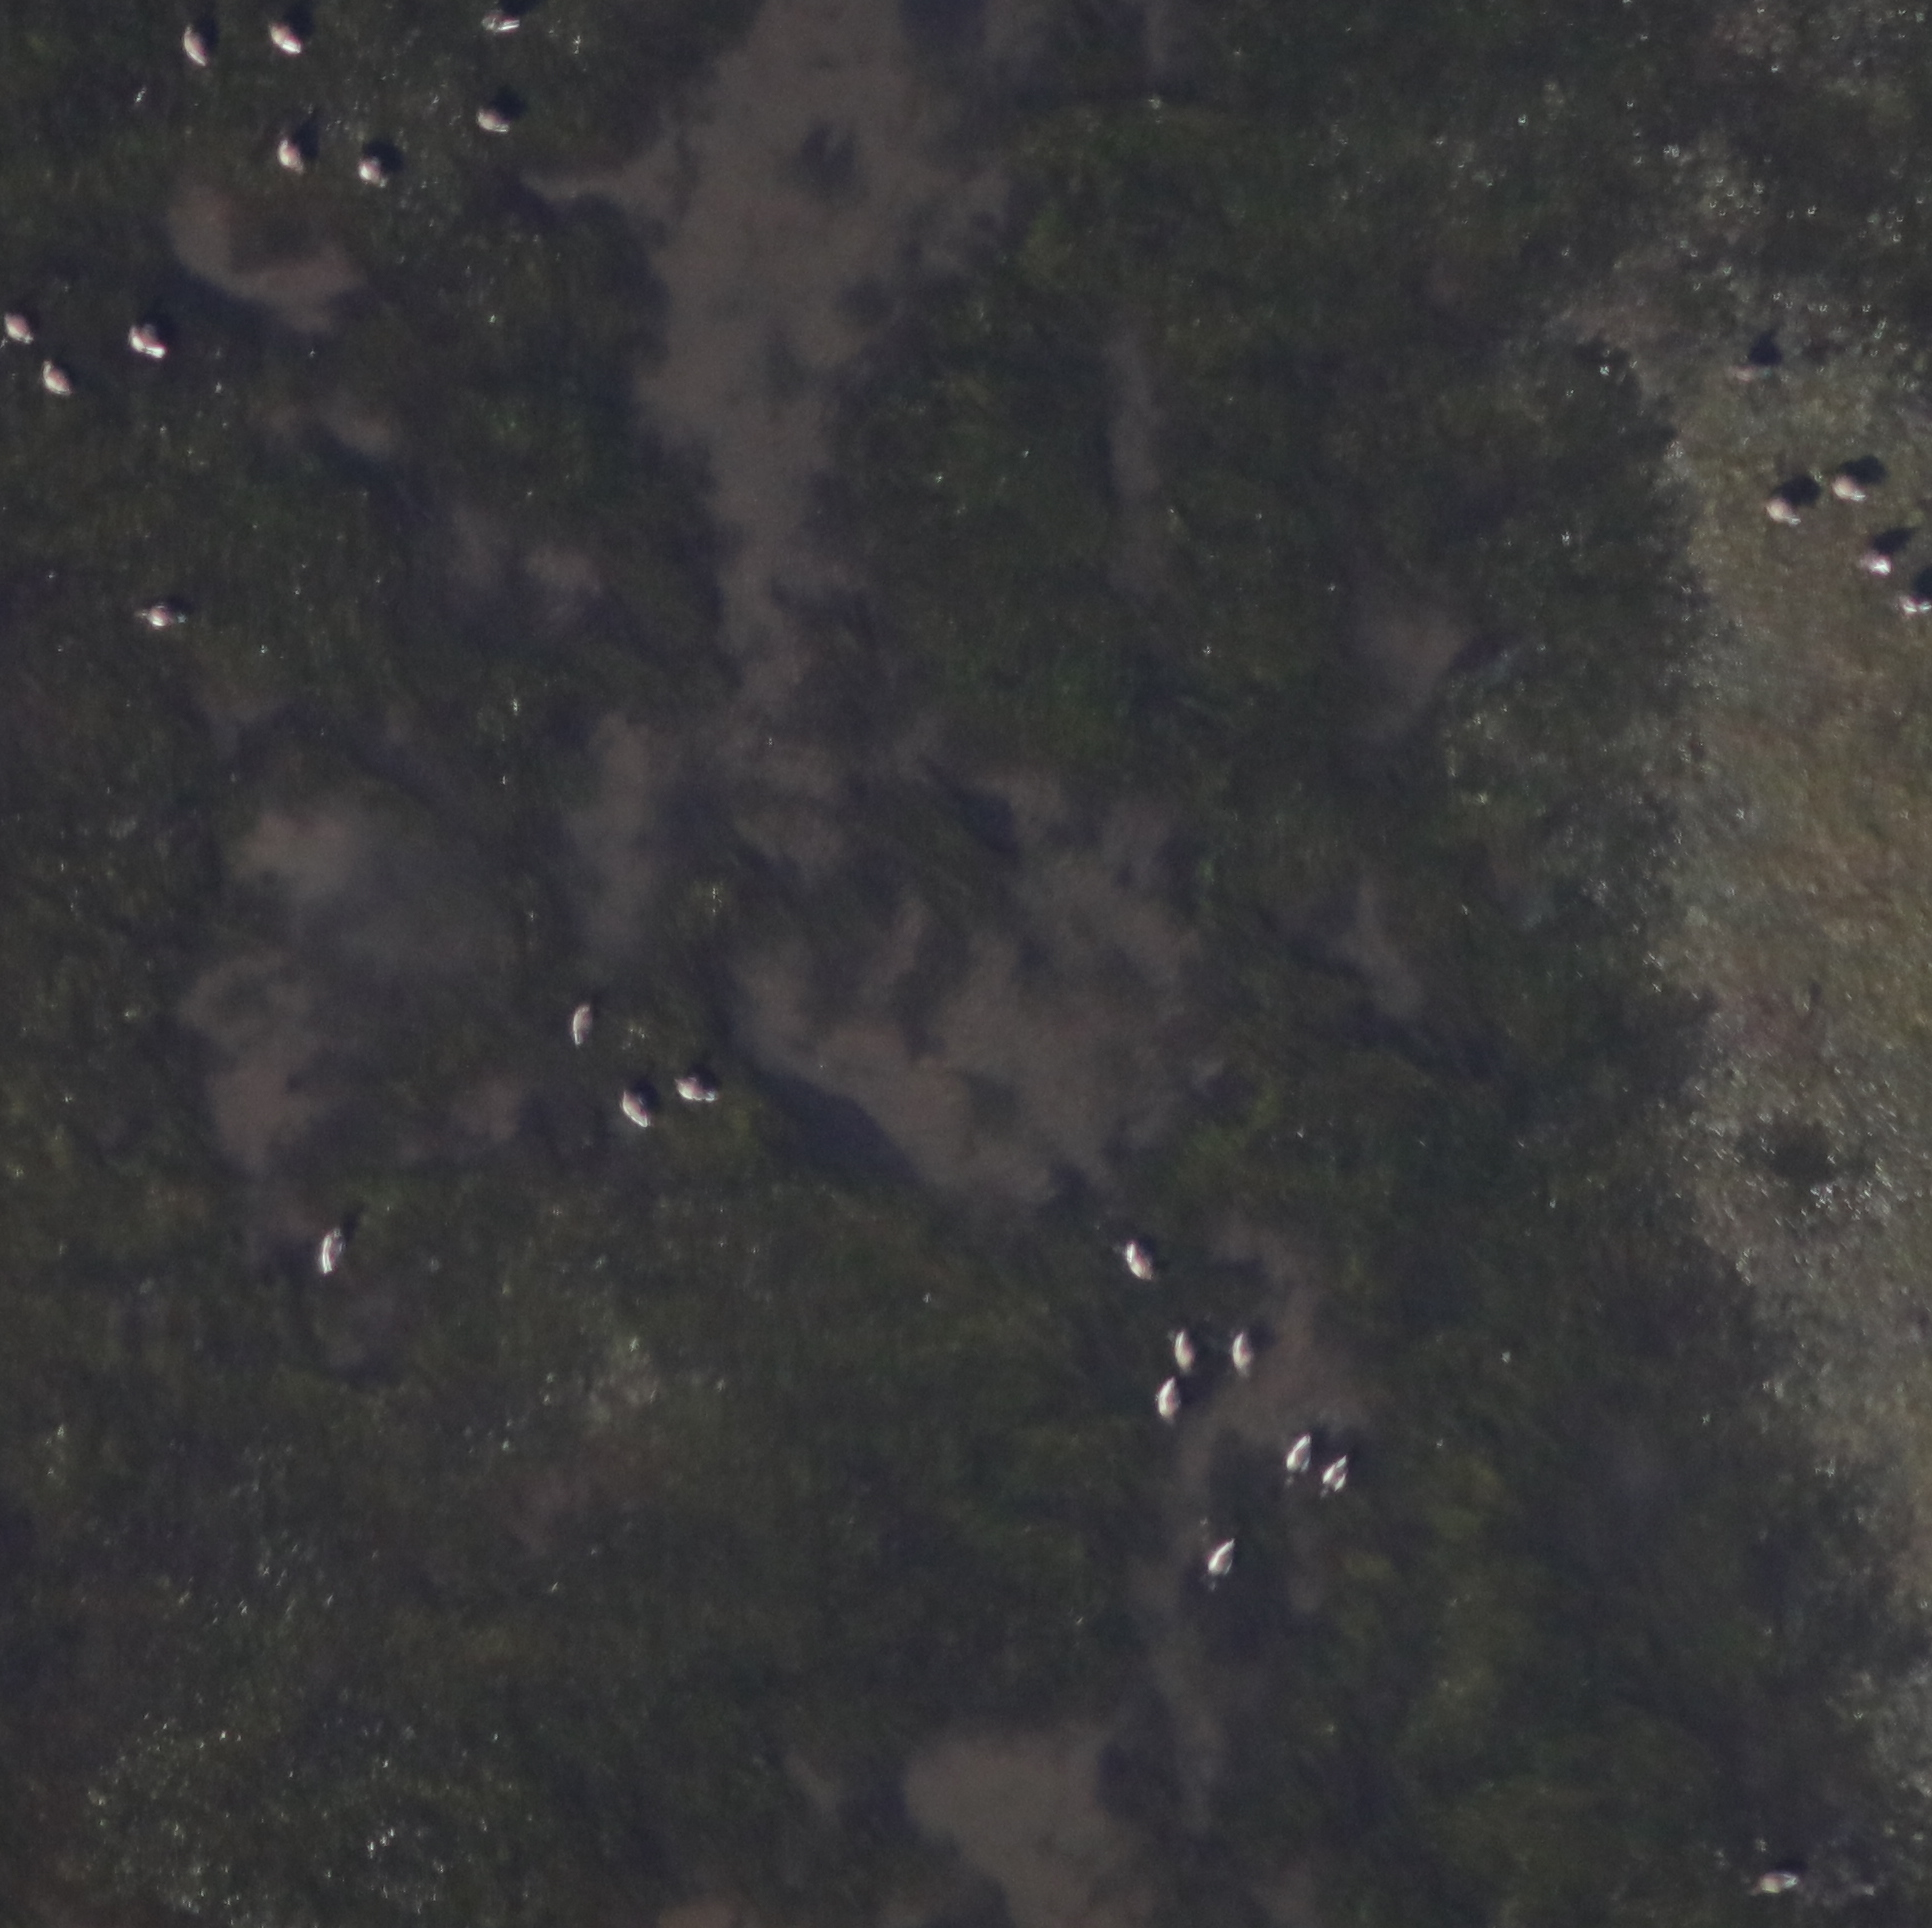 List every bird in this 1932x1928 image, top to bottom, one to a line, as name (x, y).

brant (500, 19)
brant (283, 35)
brant (194, 44)
brant (495, 119)
brant (291, 152)
brant (369, 168)
brant (18, 323)
brant (150, 339)
brant (58, 382)
brant (1847, 485)
brant (1782, 506)
brant (1881, 563)
brant (1914, 603)
brant (161, 614)
brant (583, 1022)
brant (693, 1088)
brant (634, 1106)
brant (1135, 1251)
brant (331, 1252)
brant (1183, 1352)
brant (1243, 1358)
brant (1174, 1399)
brant (1299, 1459)
brant (1333, 1476)
brant (1222, 1560)
brant (1776, 1875)